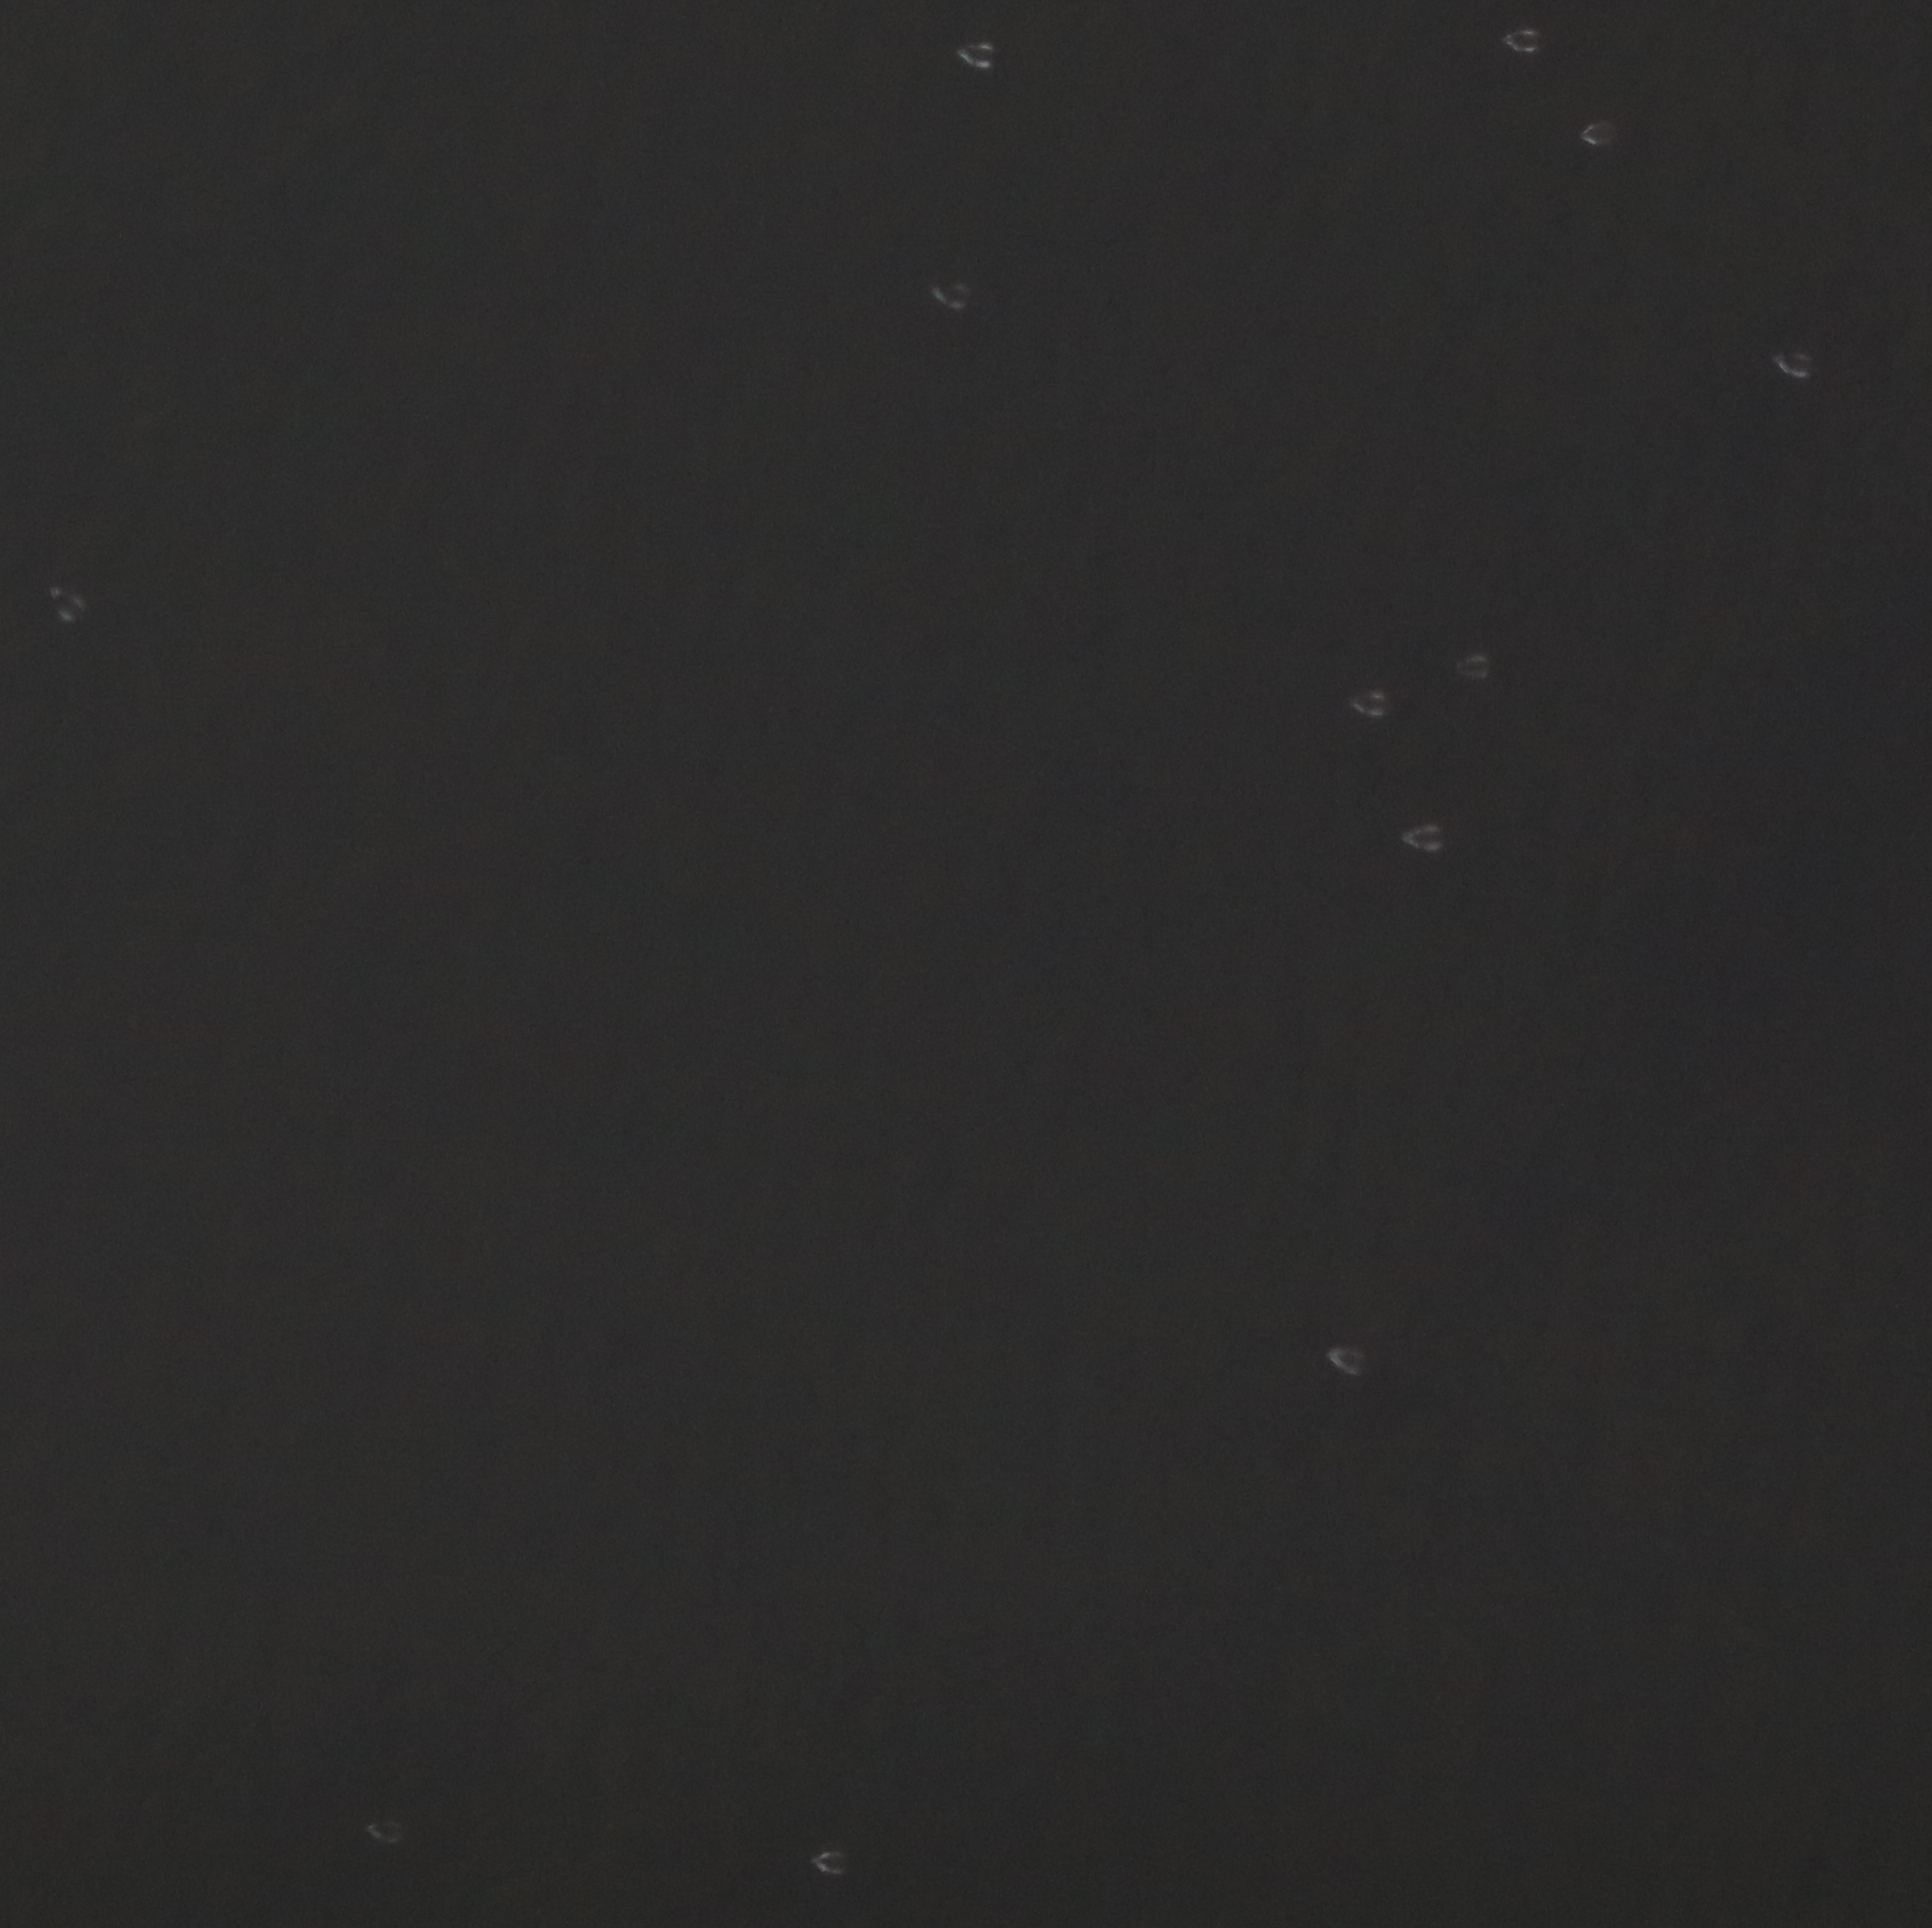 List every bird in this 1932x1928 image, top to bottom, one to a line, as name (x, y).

brant (1523, 39)
brant (977, 54)
brant (1598, 135)
brant (953, 294)
brant (1796, 355)
brant (66, 607)
brant (1477, 668)
brant (1372, 685)
brant (1432, 845)
brant (1350, 1361)
brant (390, 1830)
brant (832, 1860)